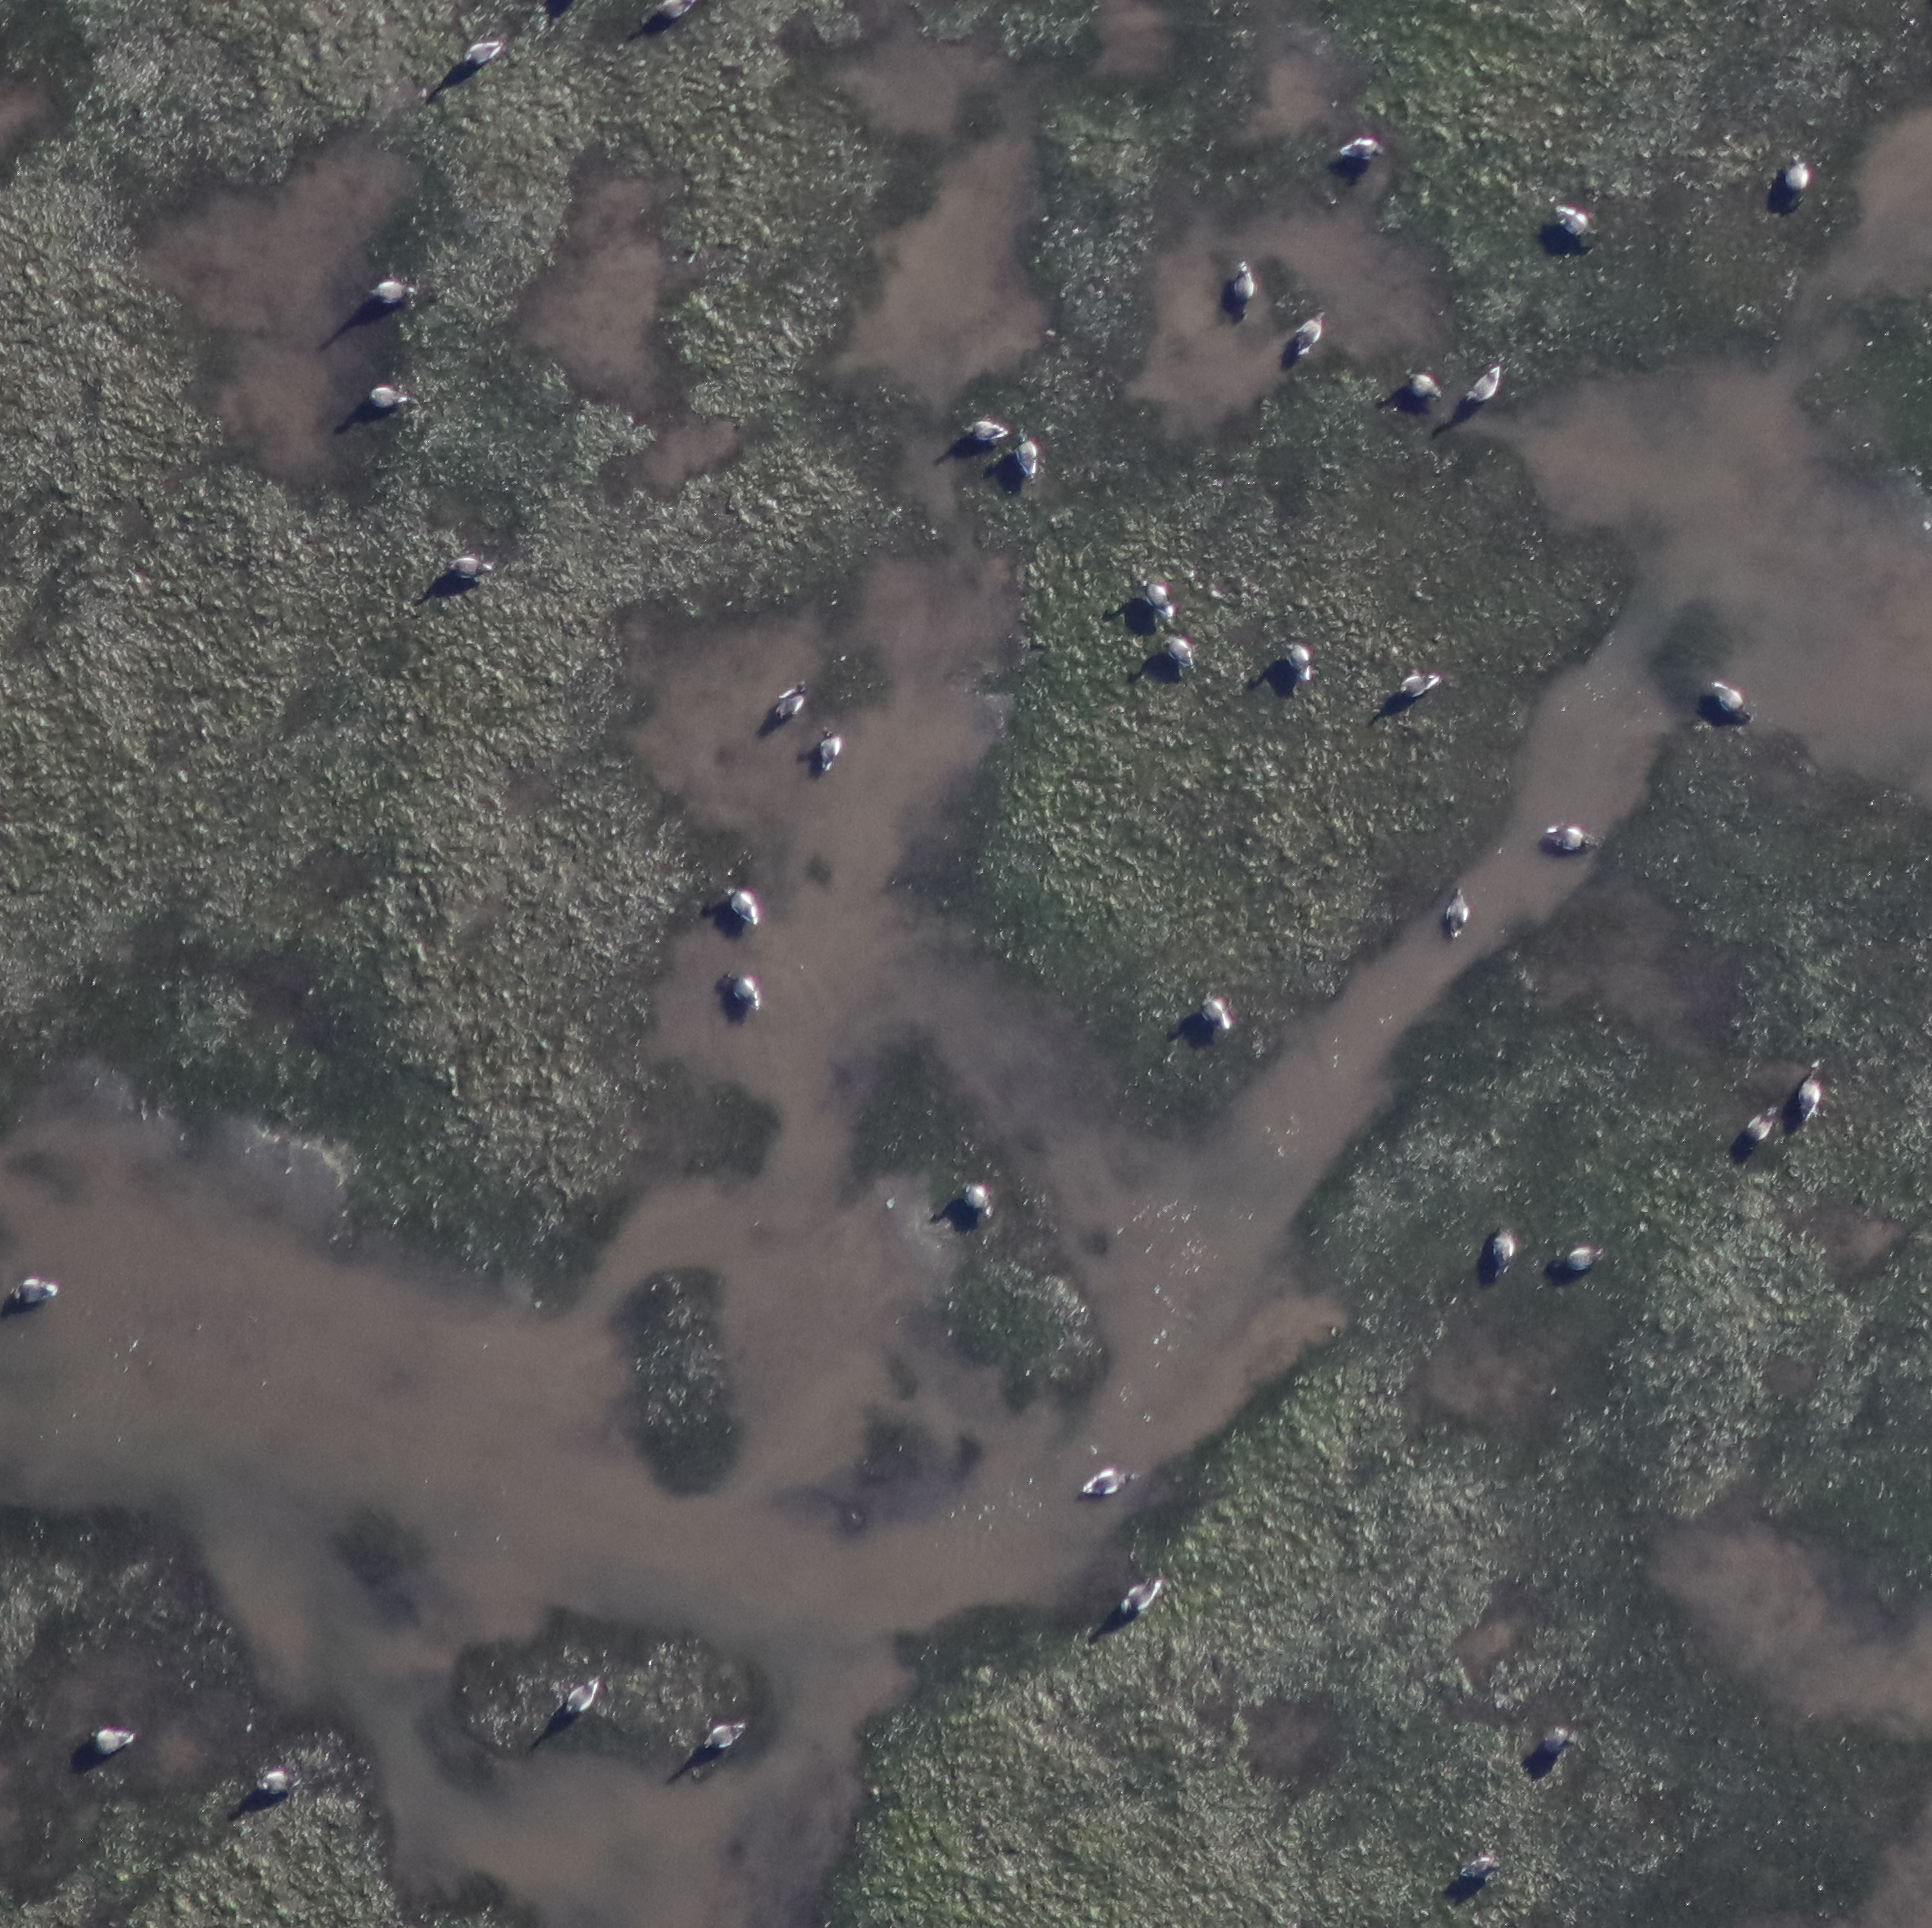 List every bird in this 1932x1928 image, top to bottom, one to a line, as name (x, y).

brant (675, 7)
brant (482, 52)
brant (1364, 150)
brant (1793, 176)
brant (1576, 224)
brant (1243, 287)
brant (394, 291)
brant (1307, 337)
brant (1485, 385)
brant (1423, 387)
brant (389, 397)
brant (984, 430)
brant (1023, 453)
brant (470, 566)
brant (1153, 597)
brant (1181, 654)
brant (1300, 660)
brant (1420, 686)
brant (1728, 700)
brant (791, 706)
brant (830, 750)
brant (1572, 841)
brant (746, 905)
brant (1457, 912)
brant (744, 992)
brant (1217, 1015)
brant (1810, 1091)
brant (1760, 1127)
brant (979, 1197)
brant (1507, 1251)
brant (1581, 1259)
brant (35, 1290)
brant (1106, 1482)
brant (1141, 1595)
brant (581, 1697)
brant (724, 1737)
brant (116, 1741)
brant (1561, 1741)
brant (276, 1781)
brant (1484, 1868)